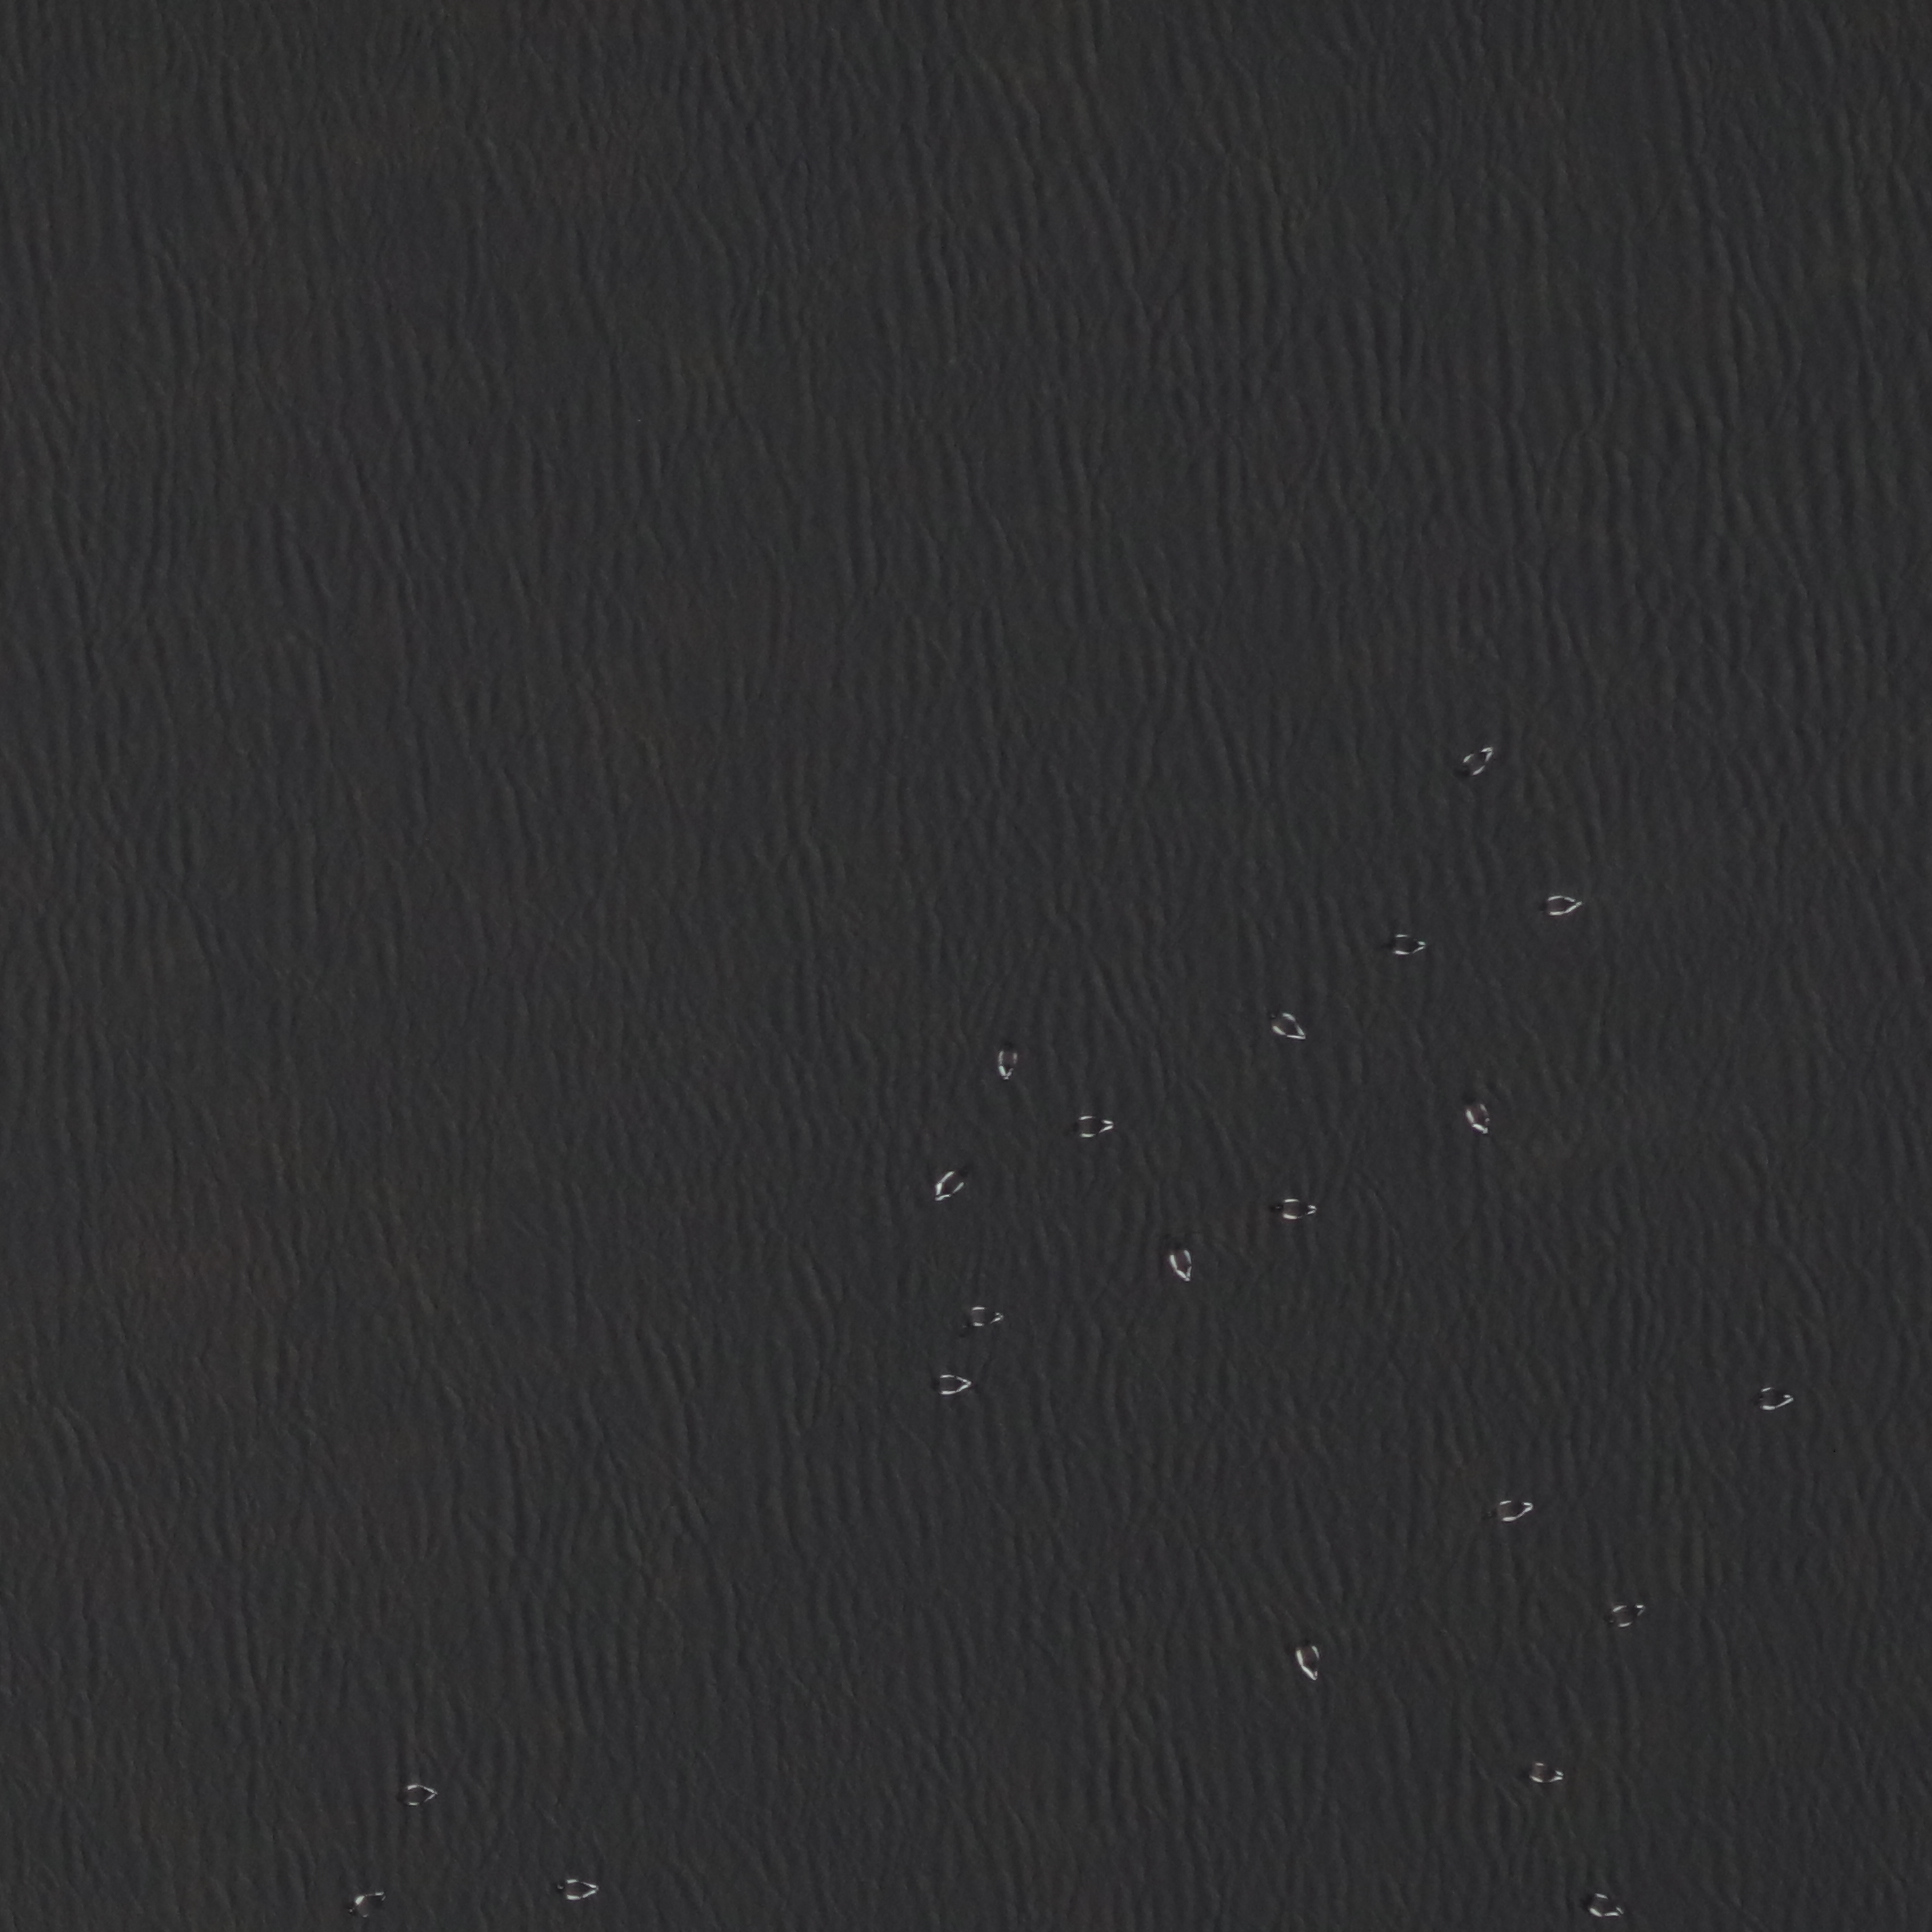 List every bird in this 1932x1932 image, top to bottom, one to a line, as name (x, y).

brant (1479, 761)
brant (1561, 905)
brant (1404, 943)
brant (1287, 1024)
brant (1007, 1060)
brant (1479, 1116)
brant (1093, 1124)
brant (952, 1182)
brant (1294, 1210)
brant (1179, 1259)
brant (981, 1316)
brant (951, 1383)
brant (1772, 1398)
brant (1513, 1510)
brant (1624, 1613)
brant (1308, 1658)
brant (1542, 1772)
brant (415, 1794)
brant (573, 1887)
brant (368, 1902)
brant (1603, 1902)